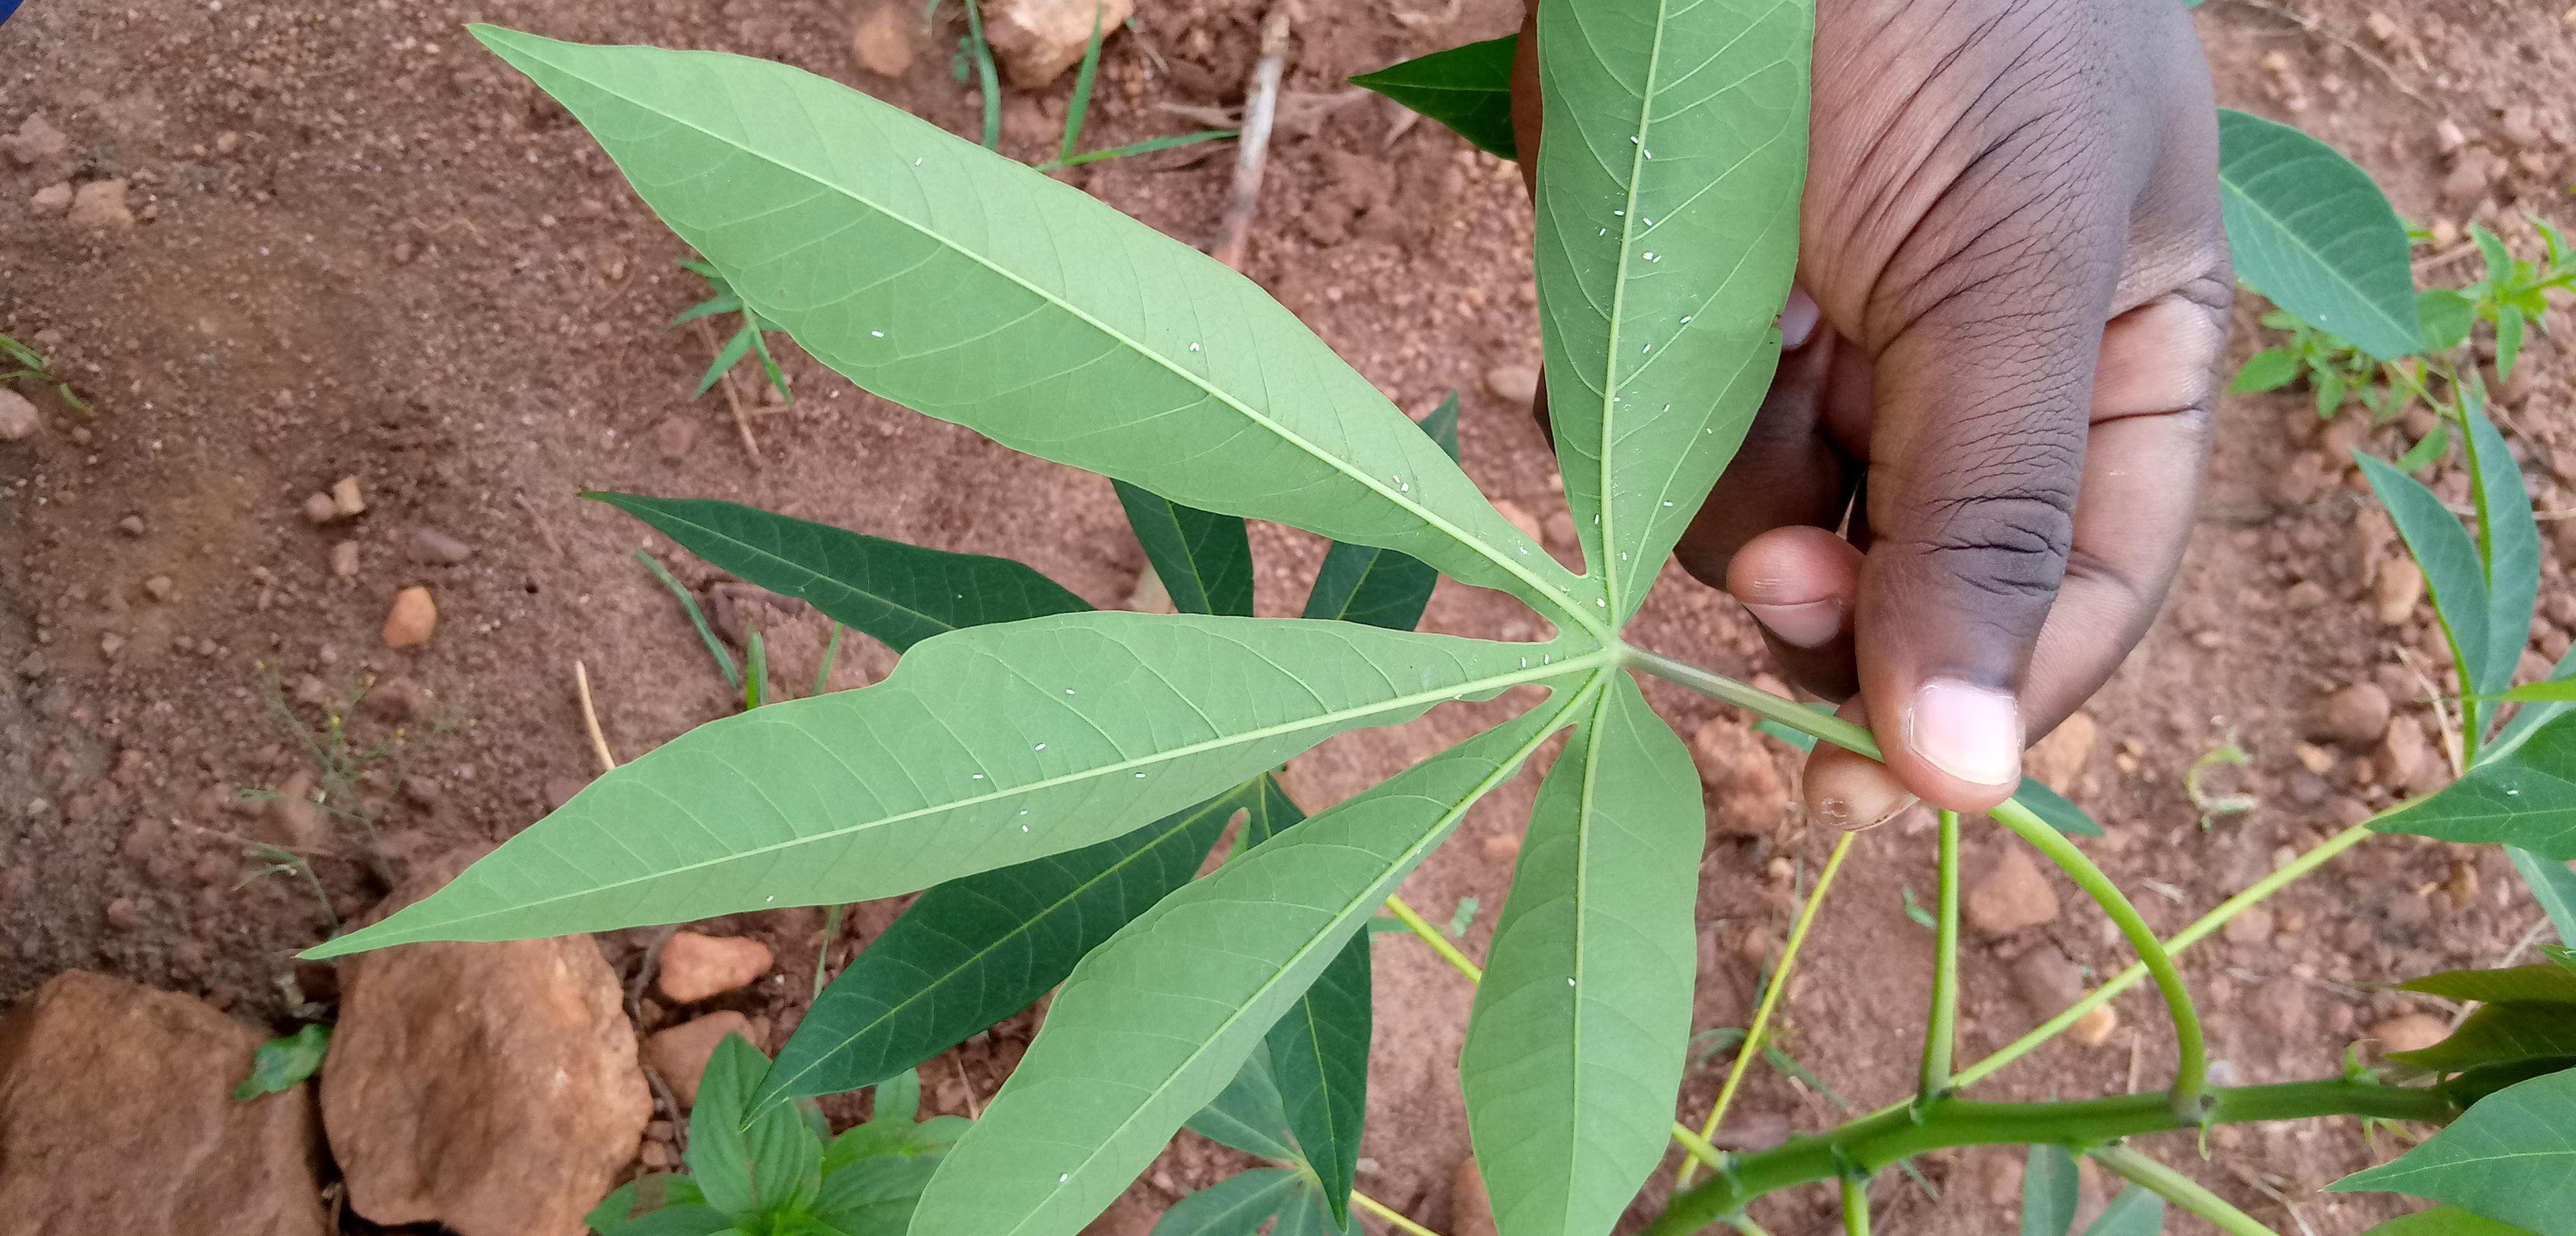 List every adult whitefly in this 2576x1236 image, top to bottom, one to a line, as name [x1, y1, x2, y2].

whitefly [1629, 135, 1641, 145]
whitefly [1642, 148, 1653, 160]
whitefly [911, 154, 925, 168]
whitefly [1612, 209, 1625, 218]
whitefly [1641, 216, 1654, 228]
whitefly [1598, 227, 1609, 238]
whitefly [1642, 252, 1654, 256]
whitefly [1653, 254, 1663, 265]
whitefly [1642, 256, 1653, 261]
whitefly [1678, 312, 1694, 325]
whitefly [869, 328, 886, 340]
whitefly [1195, 341, 1200, 352]
whitefly [1189, 341, 1196, 353]
whitefly [1642, 341, 1652, 356]
whitefly [1613, 396, 1622, 404]
whitefly [1663, 402, 1672, 414]
whitefly [1704, 426, 1714, 436]
whitefly [1392, 473, 1402, 484]
whitefly [1400, 482, 1407, 492]
whitefly [1405, 484, 1410, 494]
whitefly [1662, 499, 1674, 509]
whitefly [1592, 513, 1600, 527]
whitefly [1620, 549, 1631, 563]
whitefly [1596, 597, 1606, 604]
whitefly [1596, 601, 1605, 609]
whitefly [1543, 652, 1551, 665]
whitefly [1519, 655, 1528, 669]
whitefly [1064, 686, 1077, 697]
whitefly [1455, 693, 1464, 698]
whitefly [1034, 740, 1048, 753]
whitefly [1134, 771, 1147, 780]
whitefly [971, 771, 987, 782]
whitefly [1019, 809, 1029, 816]
whitefly [1020, 824, 1030, 834]
whitefly [764, 894, 777, 904]
whitefly [1565, 976, 1580, 988]
whitefly [1057, 1171, 1070, 1184]